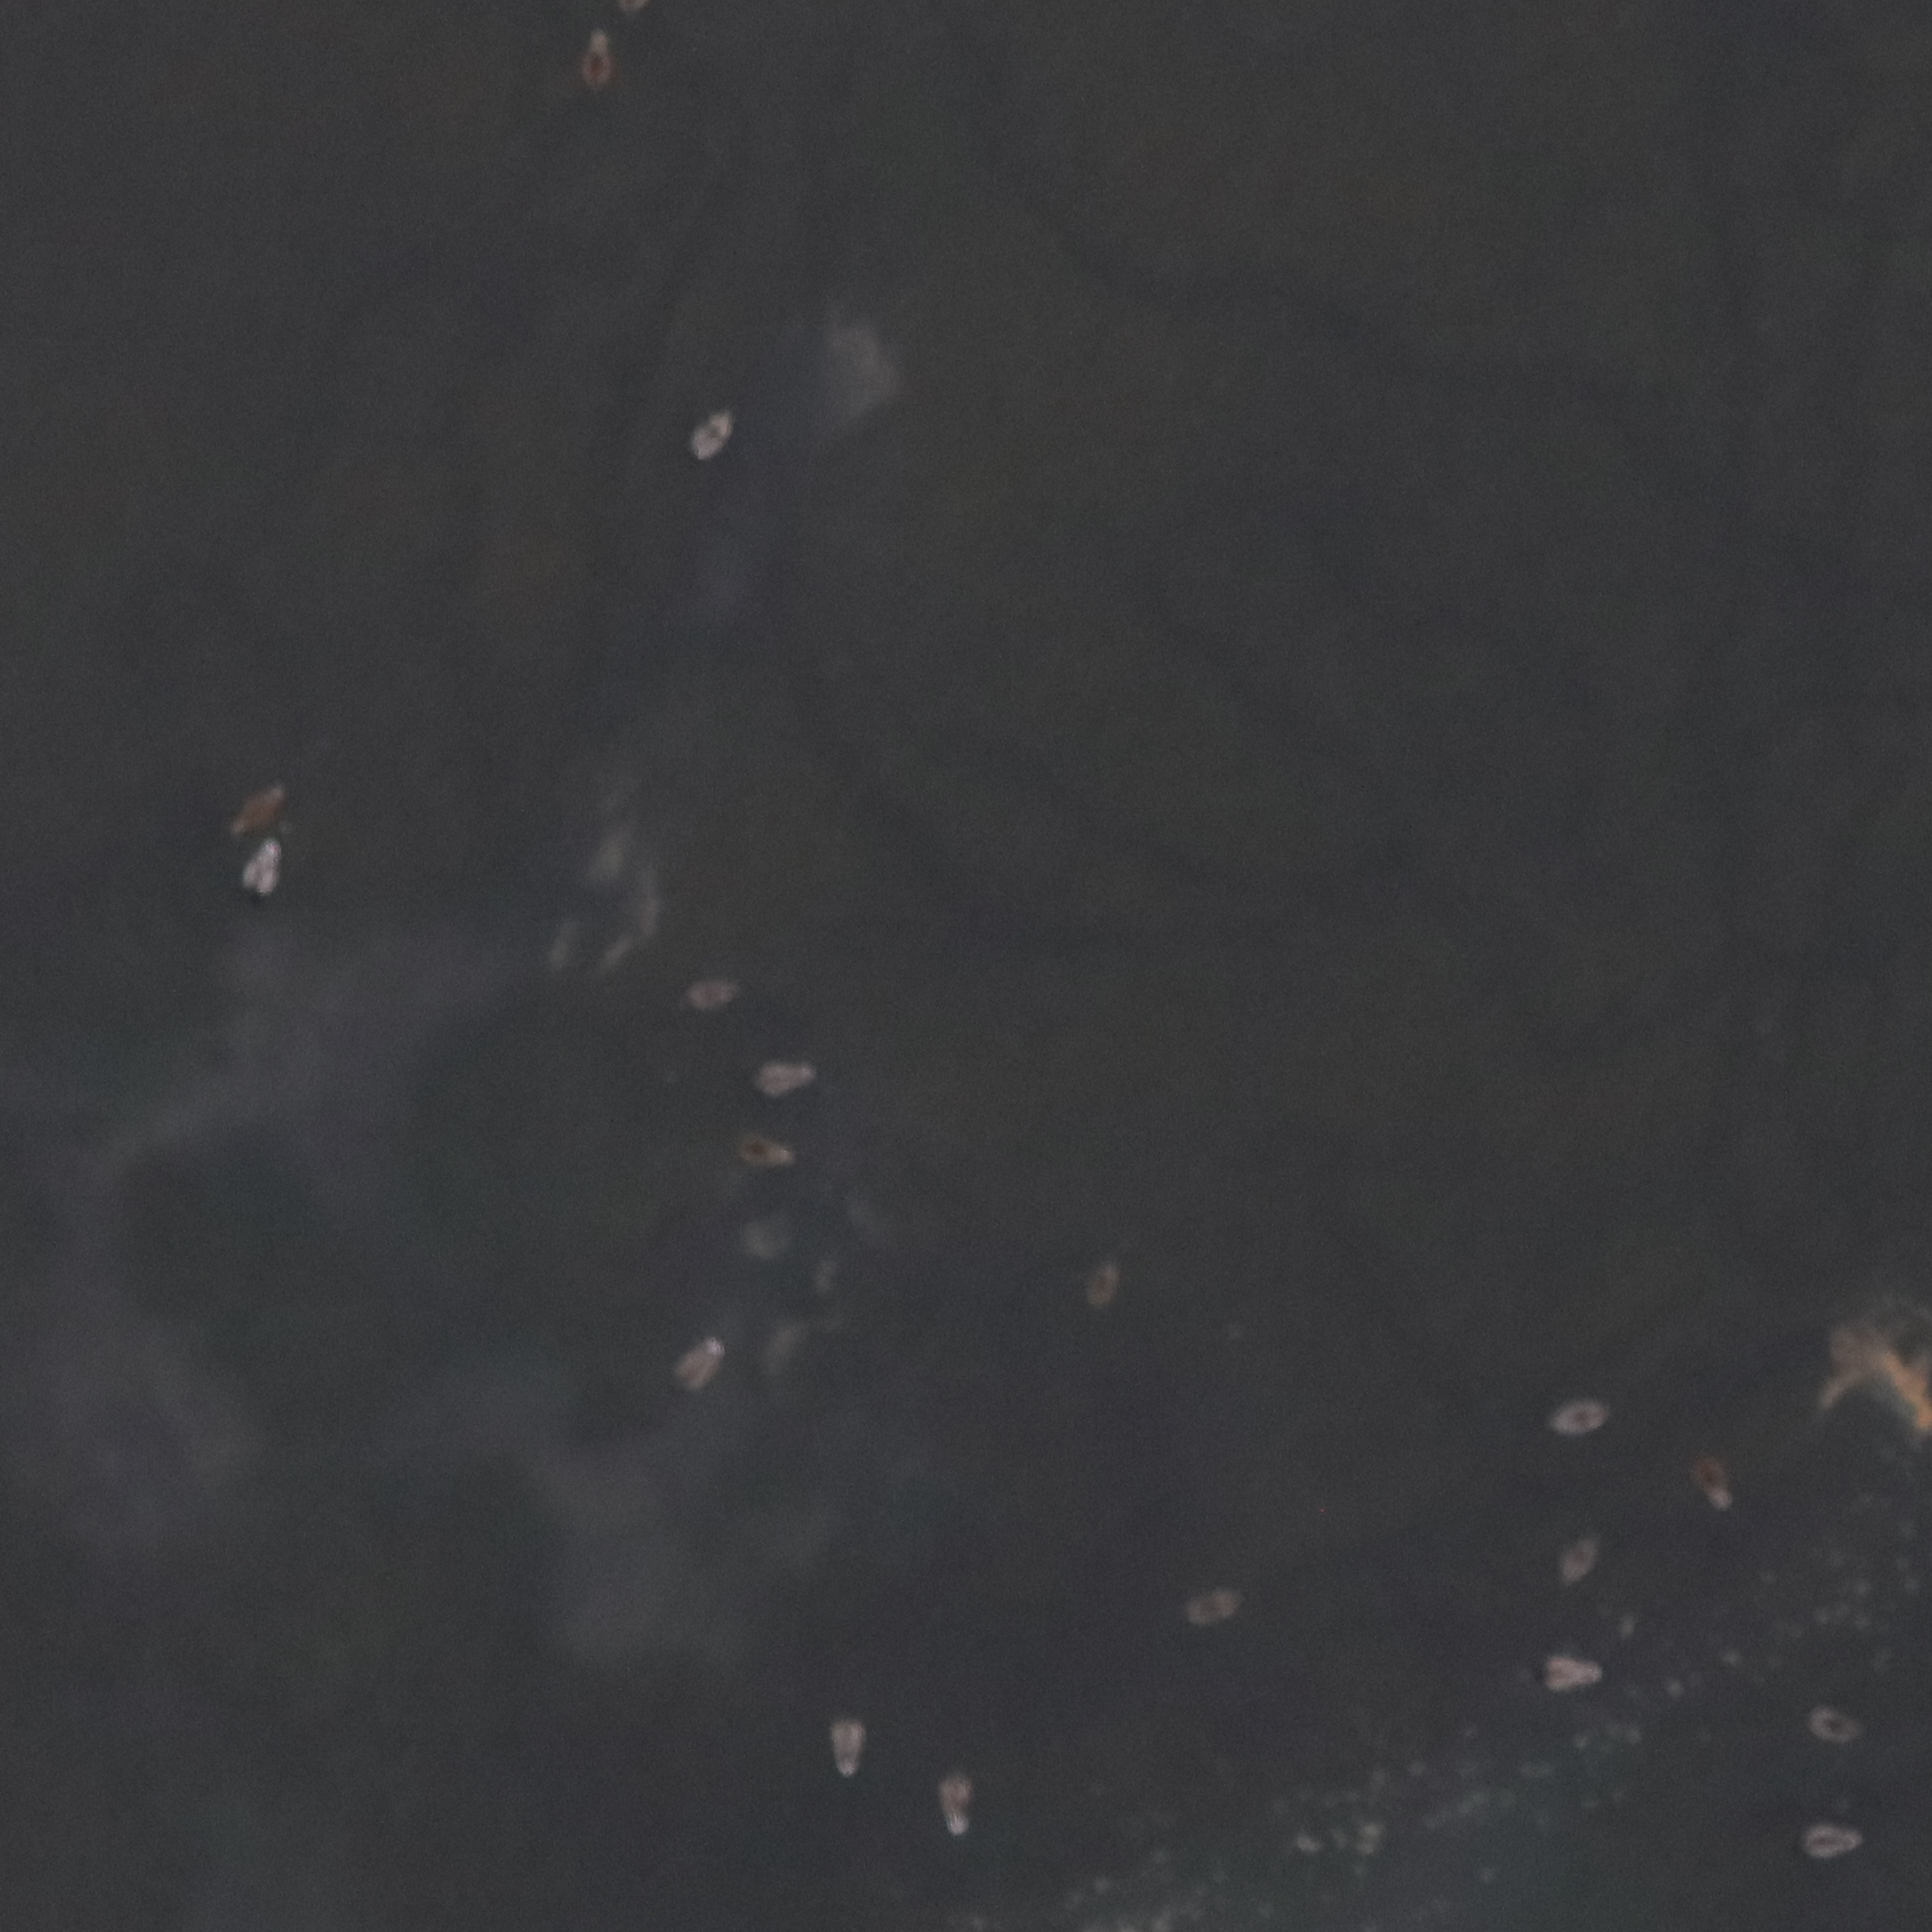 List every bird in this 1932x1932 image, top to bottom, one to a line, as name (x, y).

other bird (598, 63)
other bird (714, 416)
other bird (254, 810)
other bird (265, 868)
other bird (708, 993)
other bird (788, 1080)
other bird (768, 1156)
other bird (1105, 1285)
other bird (694, 1354)
other bird (1582, 1399)
other bird (1717, 1501)
other bird (1574, 1562)
other bird (1221, 1606)
other bird (1583, 1669)
other bird (1844, 1714)
other bird (837, 1742)
other bird (967, 1818)
other bird (1835, 1834)